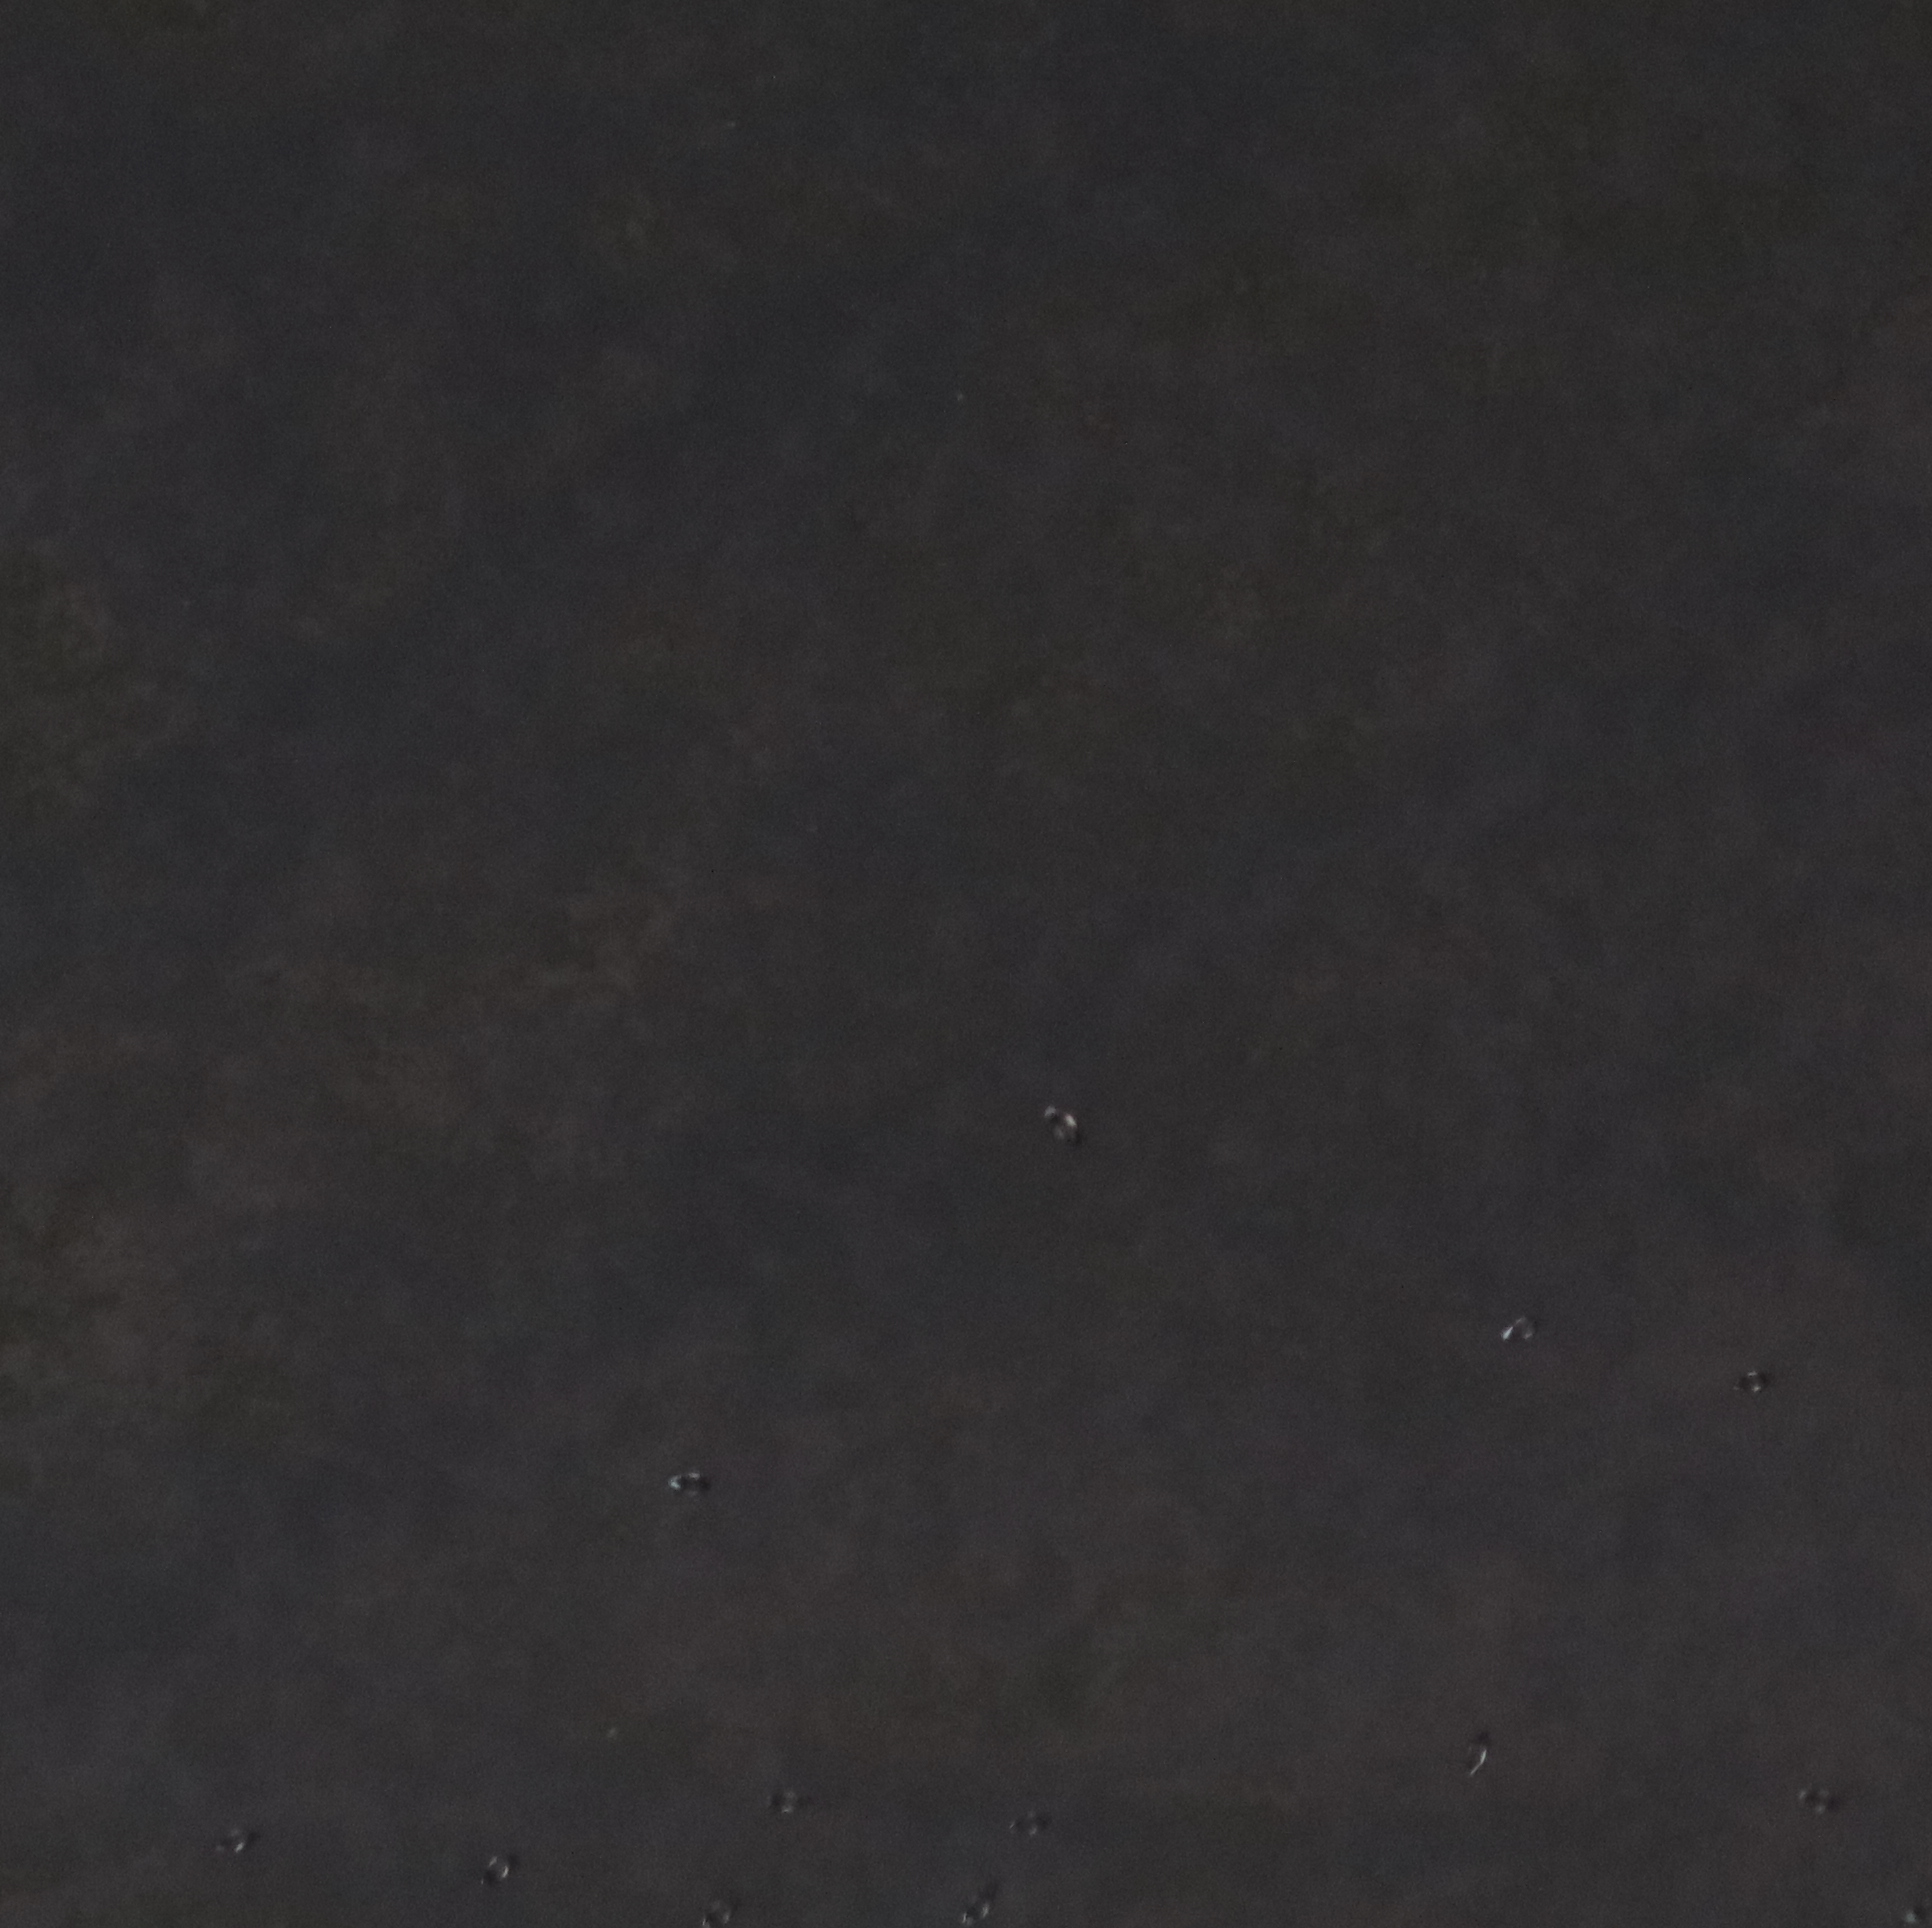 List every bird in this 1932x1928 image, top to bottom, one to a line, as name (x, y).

brant (1063, 1127)
brant (1521, 1329)
brant (1752, 1379)
brant (690, 1483)
brant (1478, 1759)
brant (785, 1800)
brant (1821, 1801)
brant (1026, 1827)
brant (230, 1843)
brant (496, 1873)
brant (978, 1907)
brant (717, 1910)
brant (1925, 1910)